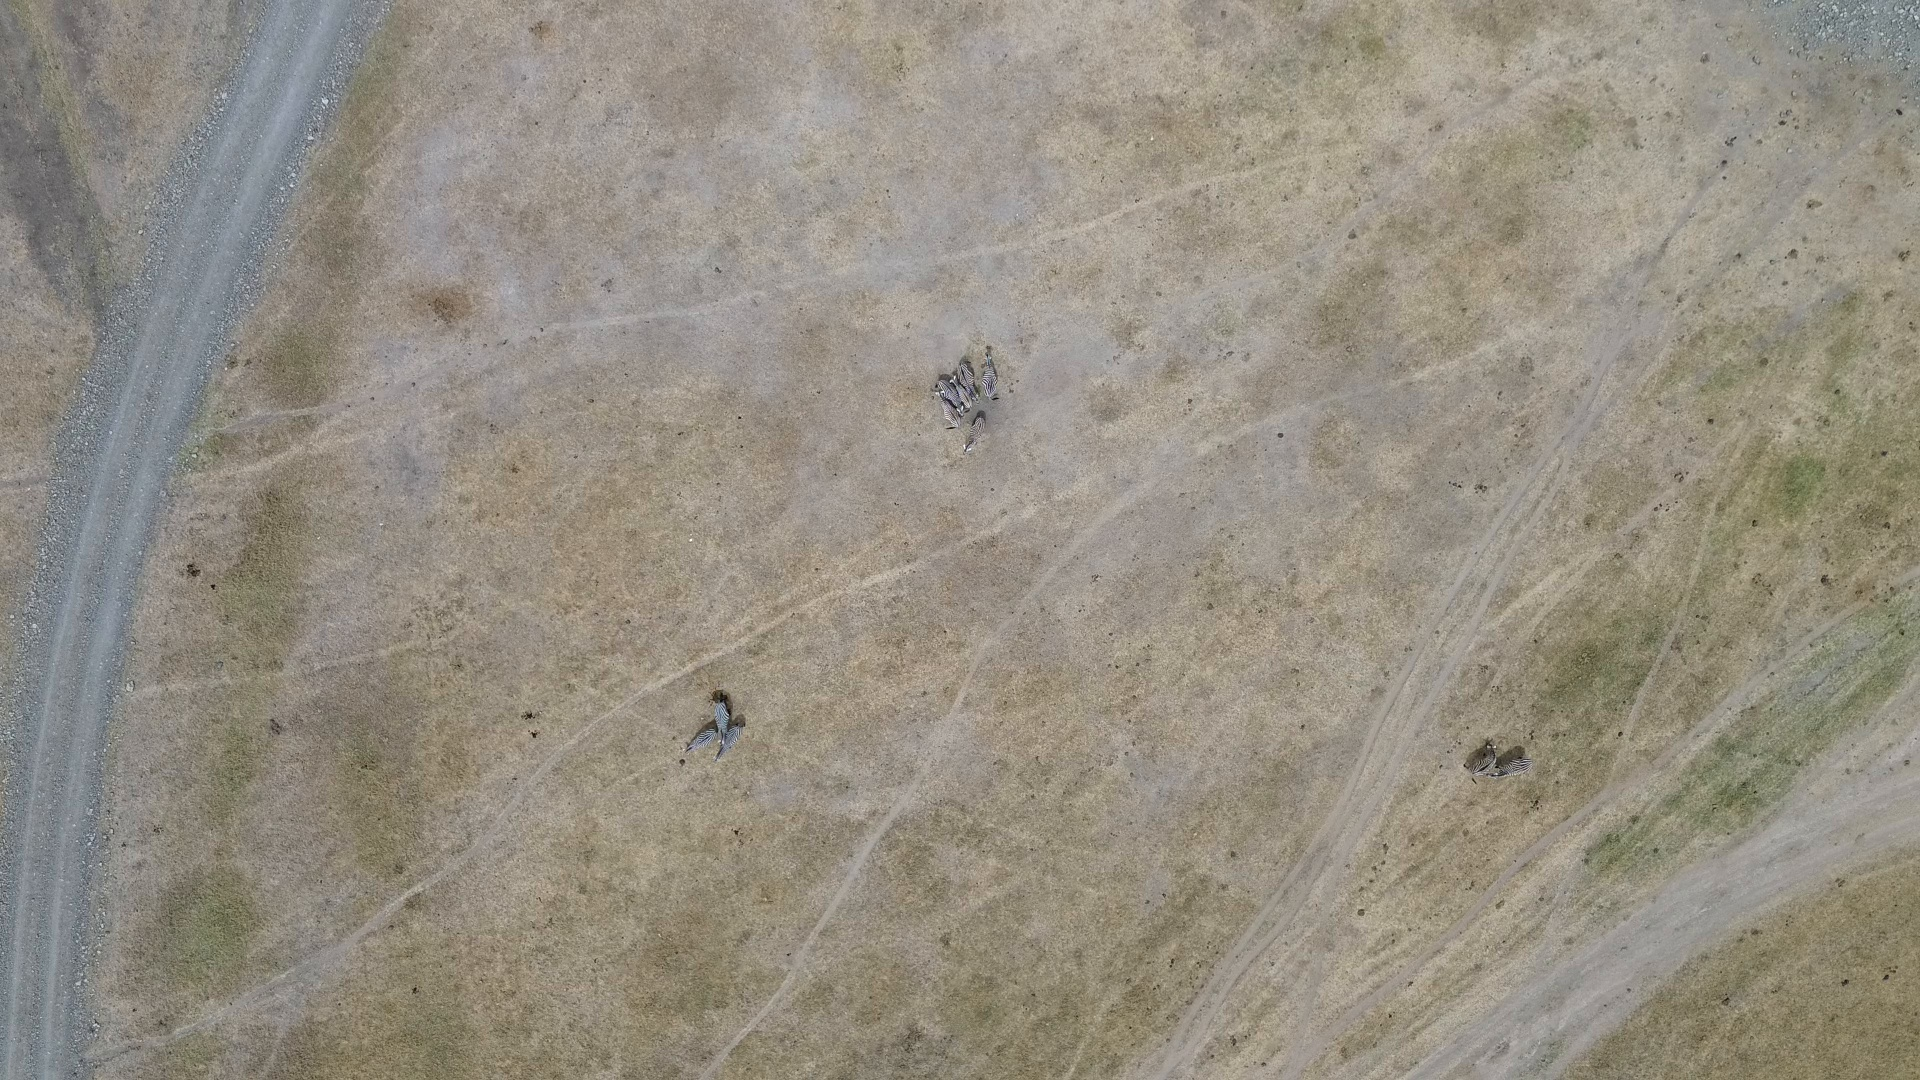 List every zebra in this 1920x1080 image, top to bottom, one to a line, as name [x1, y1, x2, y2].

zebra [981, 357, 996, 395]
zebra [958, 364, 979, 404]
zebra [949, 375, 972, 408]
zebra [937, 379, 964, 416]
zebra [935, 391, 960, 428]
zebra [963, 416, 985, 454]
zebra [712, 699, 730, 745]
zebra [715, 728, 741, 763]
zebra [683, 730, 715, 753]
zebra [1473, 747, 1495, 776]
zebra [1488, 756, 1533, 778]